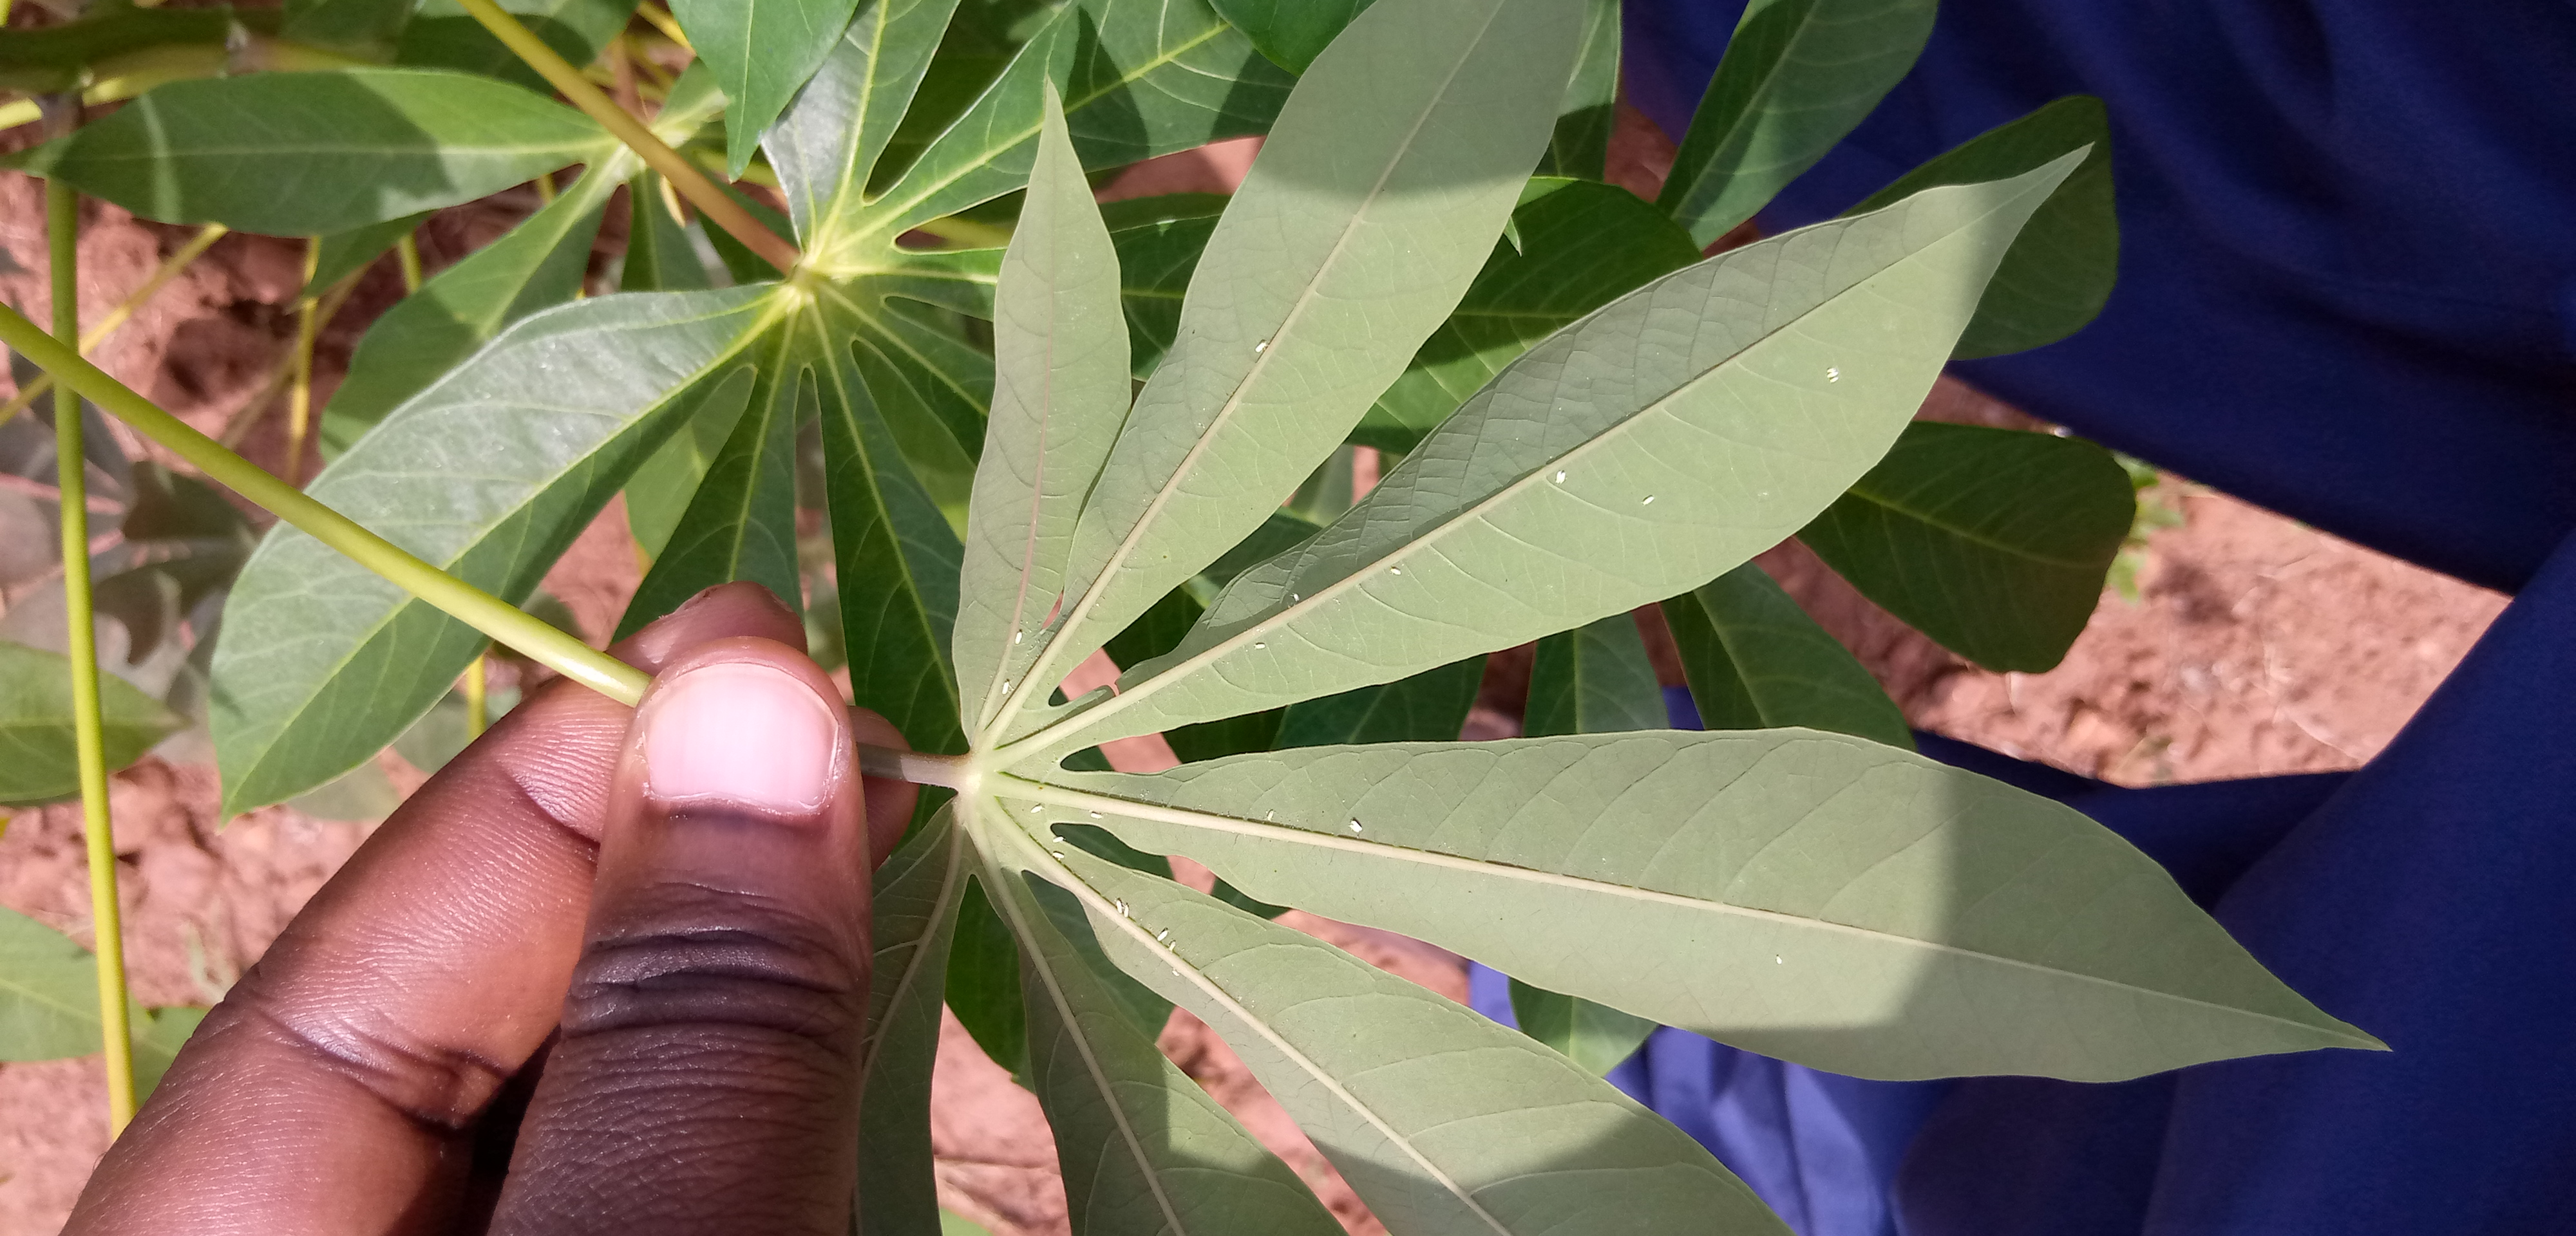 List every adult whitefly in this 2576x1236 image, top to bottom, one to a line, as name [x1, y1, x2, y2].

whitefly [1253, 339, 1269, 354]
whitefly [1825, 367, 1837, 373]
whitefly [1826, 371, 1839, 379]
whitefly [1829, 375, 1839, 384]
whitefly [1554, 469, 1561, 485]
whitefly [1561, 471, 1567, 484]
whitefly [1640, 494, 1656, 507]
whitefly [1388, 566, 1404, 578]
whitefly [1292, 590, 1302, 605]
whitefly [1014, 630, 1025, 646]
whitefly [1253, 642, 1267, 651]
whitefly [999, 679, 1010, 697]
whitefly [1028, 803, 1045, 814]
whitefly [1265, 808, 1276, 823]
whitefly [1089, 811, 1104, 820]
whitefly [1350, 819, 1363, 833]
whitefly [1349, 824, 1359, 834]
whitefly [1050, 834, 1065, 844]
whitefly [1051, 849, 1067, 860]
whitefly [1115, 897, 1123, 915]
whitefly [1122, 901, 1131, 919]
whitefly [1156, 928, 1170, 942]
whitefly [1168, 939, 1178, 952]
whitefly [1773, 953, 1785, 967]
whitefly [1171, 968, 1181, 979]